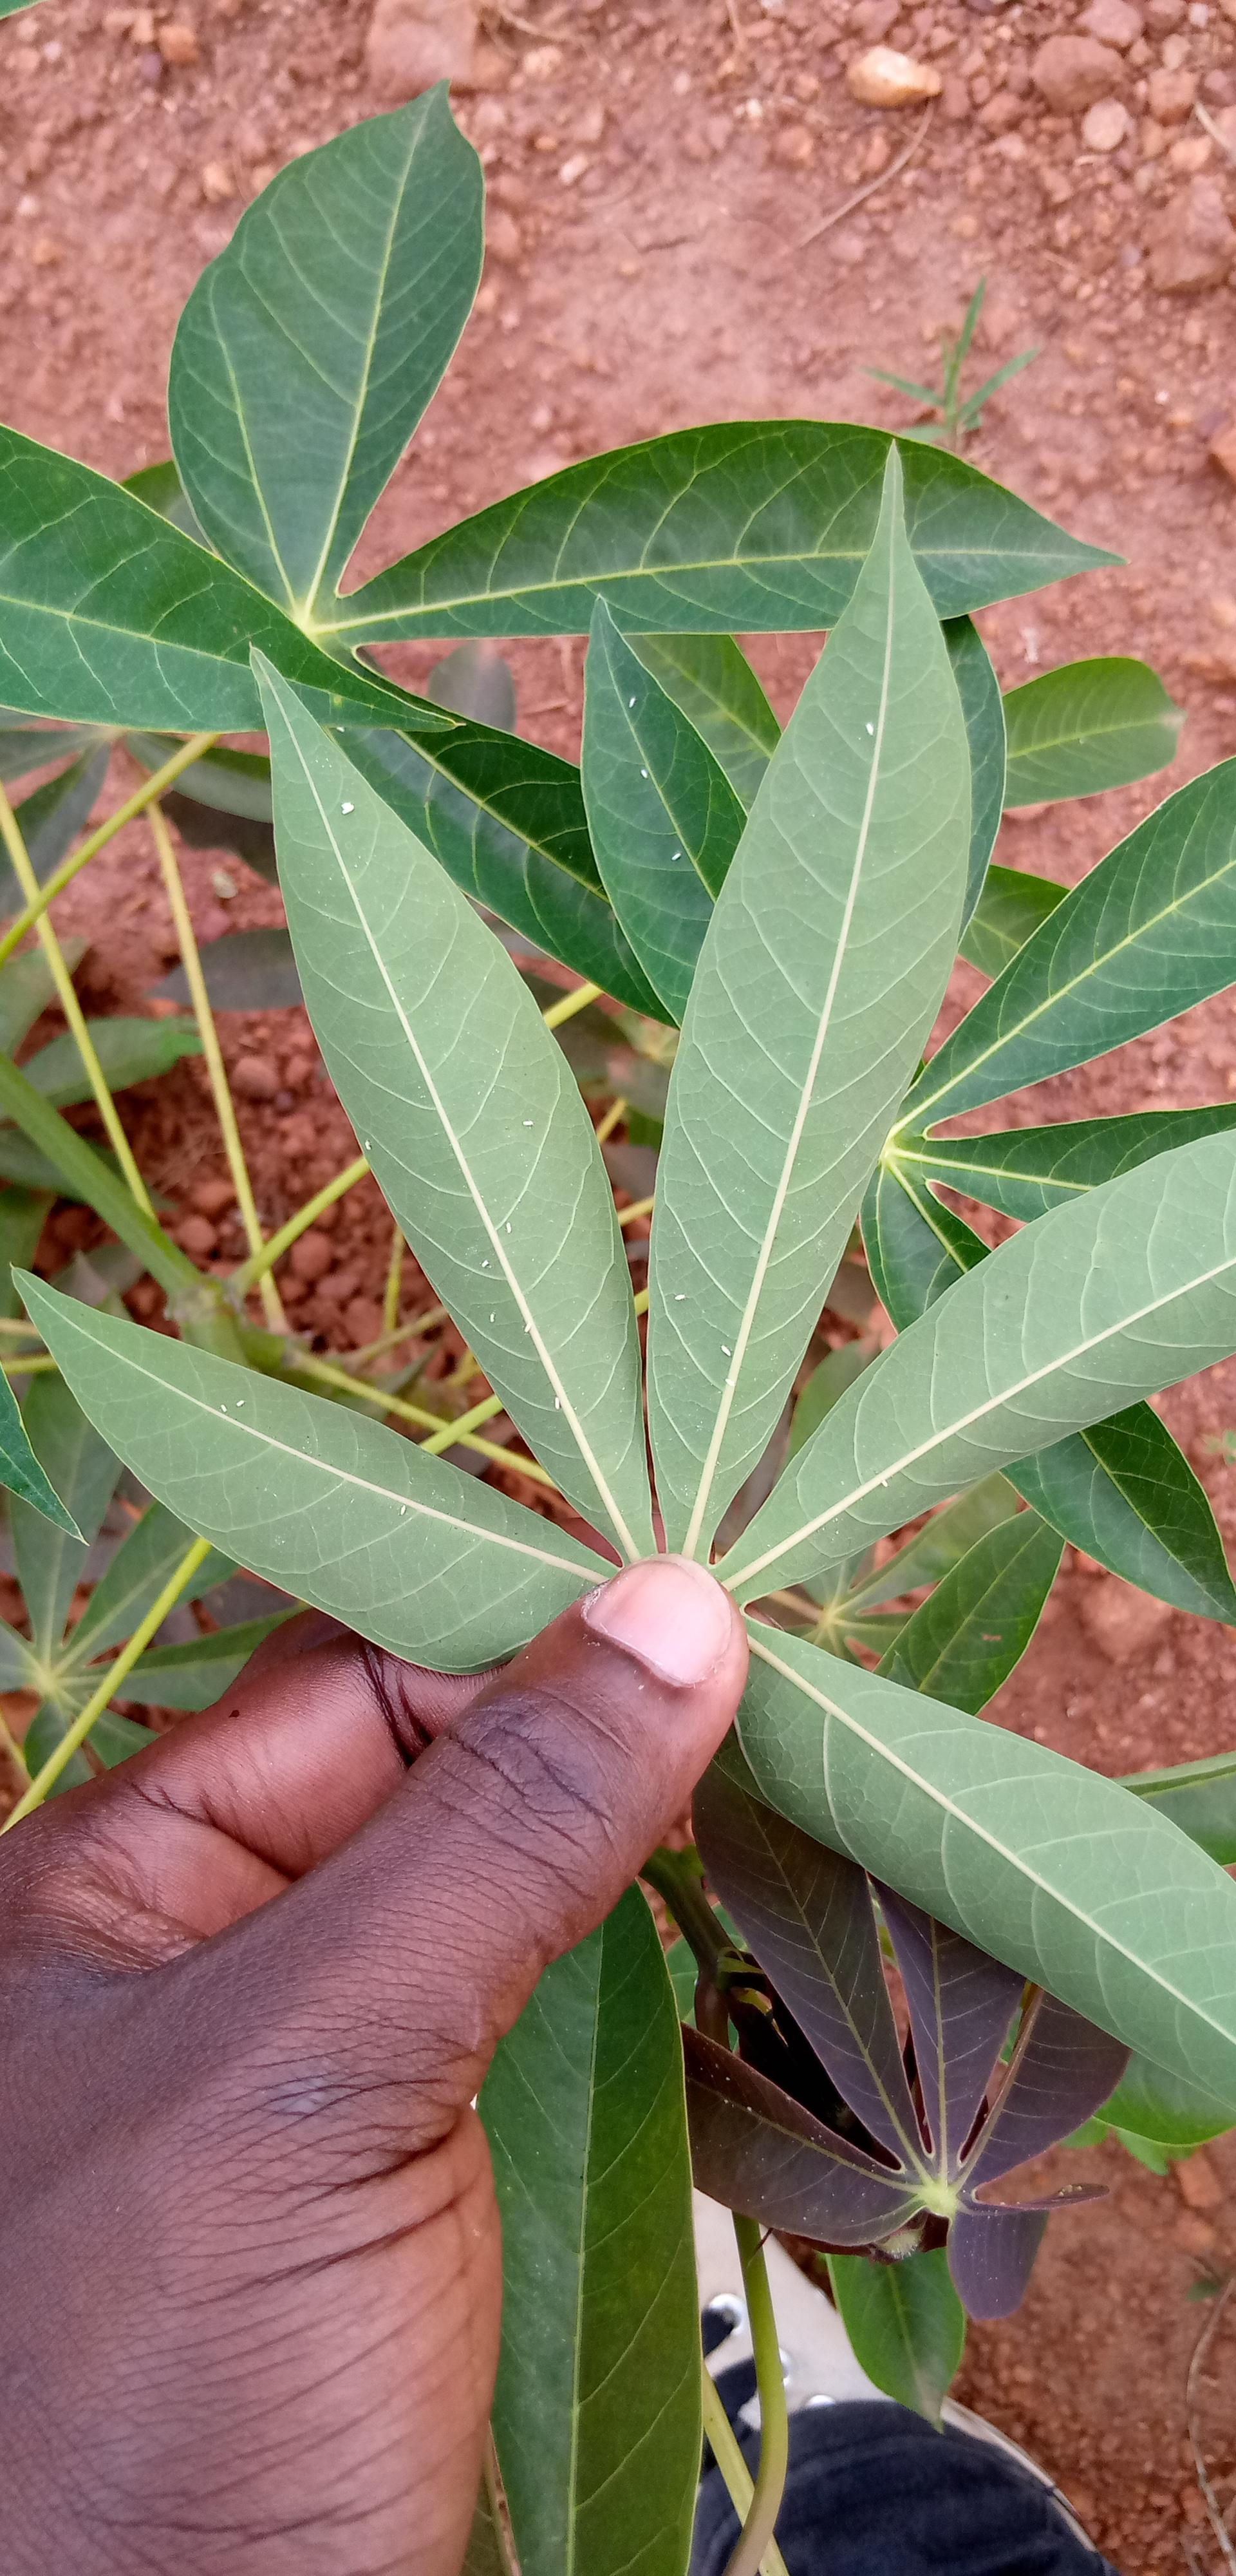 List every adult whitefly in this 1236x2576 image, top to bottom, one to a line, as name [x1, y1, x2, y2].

whitefly [626, 696, 640, 709]
whitefly [863, 722, 876, 737]
whitefly [335, 724, 346, 735]
whitefly [638, 768, 650, 780]
whitefly [341, 801, 351, 810]
whitefly [341, 805, 355, 815]
whitefly [668, 852, 684, 862]
whitefly [520, 1119, 535, 1129]
whitefly [363, 1137, 375, 1153]
whitefly [504, 1219, 514, 1236]
whitefly [478, 1257, 491, 1271]
whitefly [671, 1293, 688, 1302]
whitefly [487, 1312, 496, 1325]
whitefly [523, 1319, 534, 1334]
whitefly [719, 1343, 733, 1358]
whitefly [723, 1377, 736, 1389]
whitefly [553, 1396, 561, 1412]
whitefly [235, 1399, 245, 1406]
whitefly [220, 1403, 227, 1414]
whitefly [880, 1478, 890, 1490]
whitefly [399, 1504, 407, 1517]